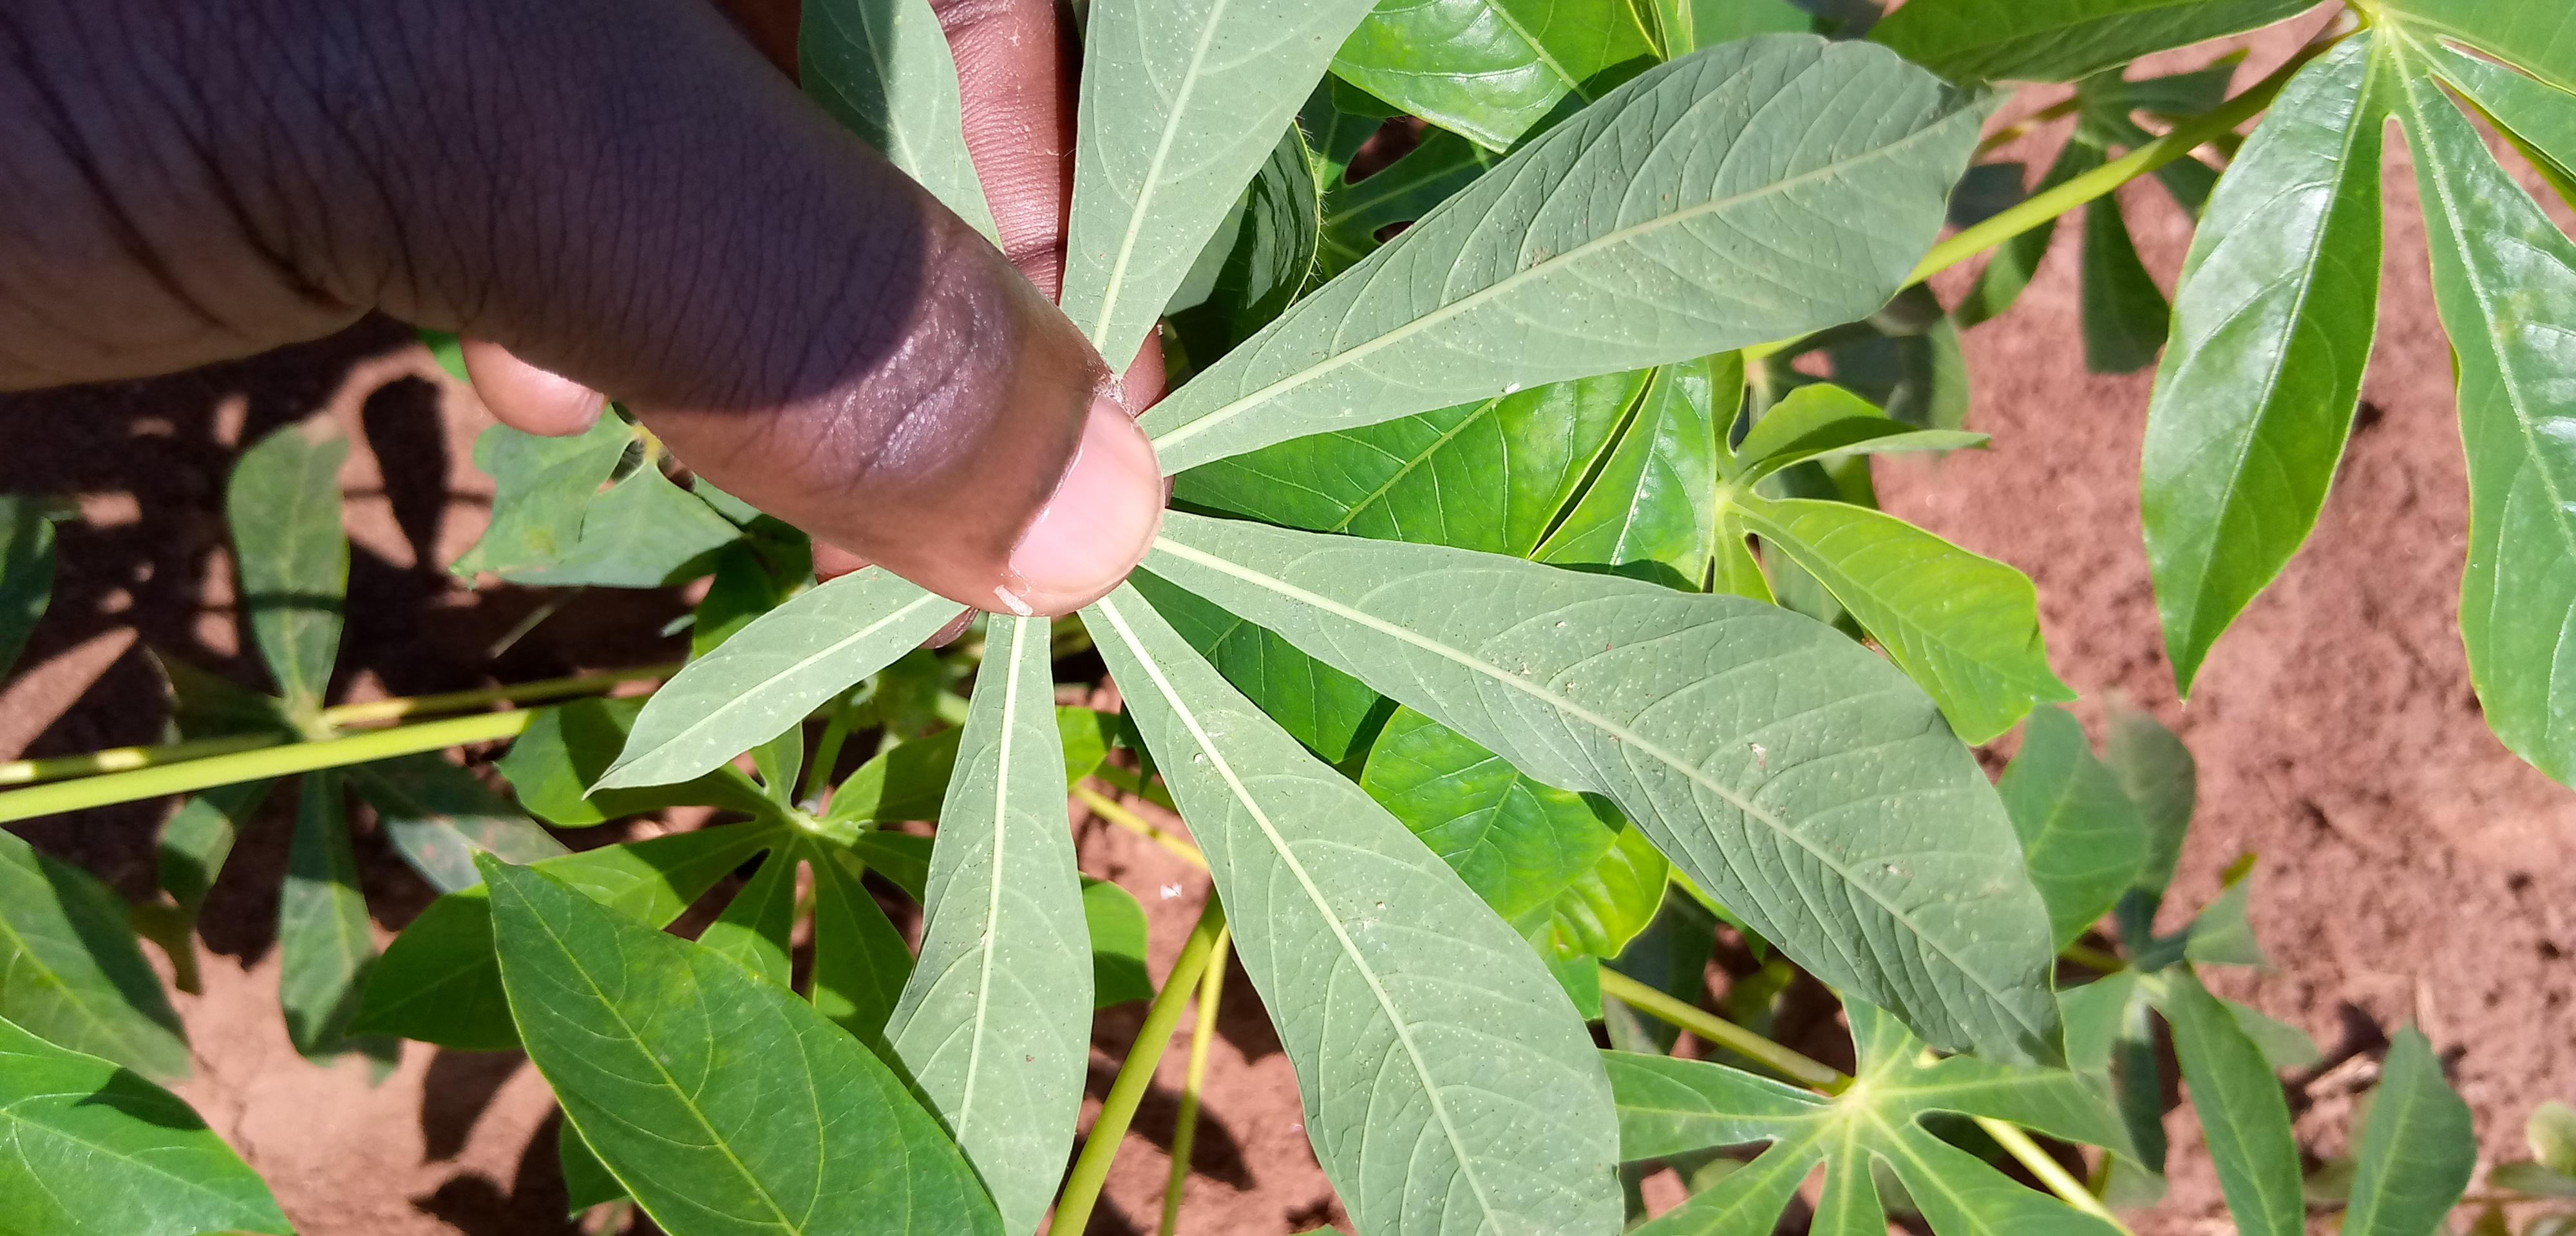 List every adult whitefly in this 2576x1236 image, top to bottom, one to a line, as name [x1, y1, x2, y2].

whitefly [1498, 377, 1524, 400]
whitefly [1553, 617, 1573, 633]
whitefly [1517, 659, 1530, 677]
whitefly [1562, 678, 1580, 693]
whitefly [1748, 740, 1771, 759]
whitefly [1191, 748, 1208, 772]
whitefly [1883, 863, 1903, 879]
whitefly [1373, 898, 1388, 912]